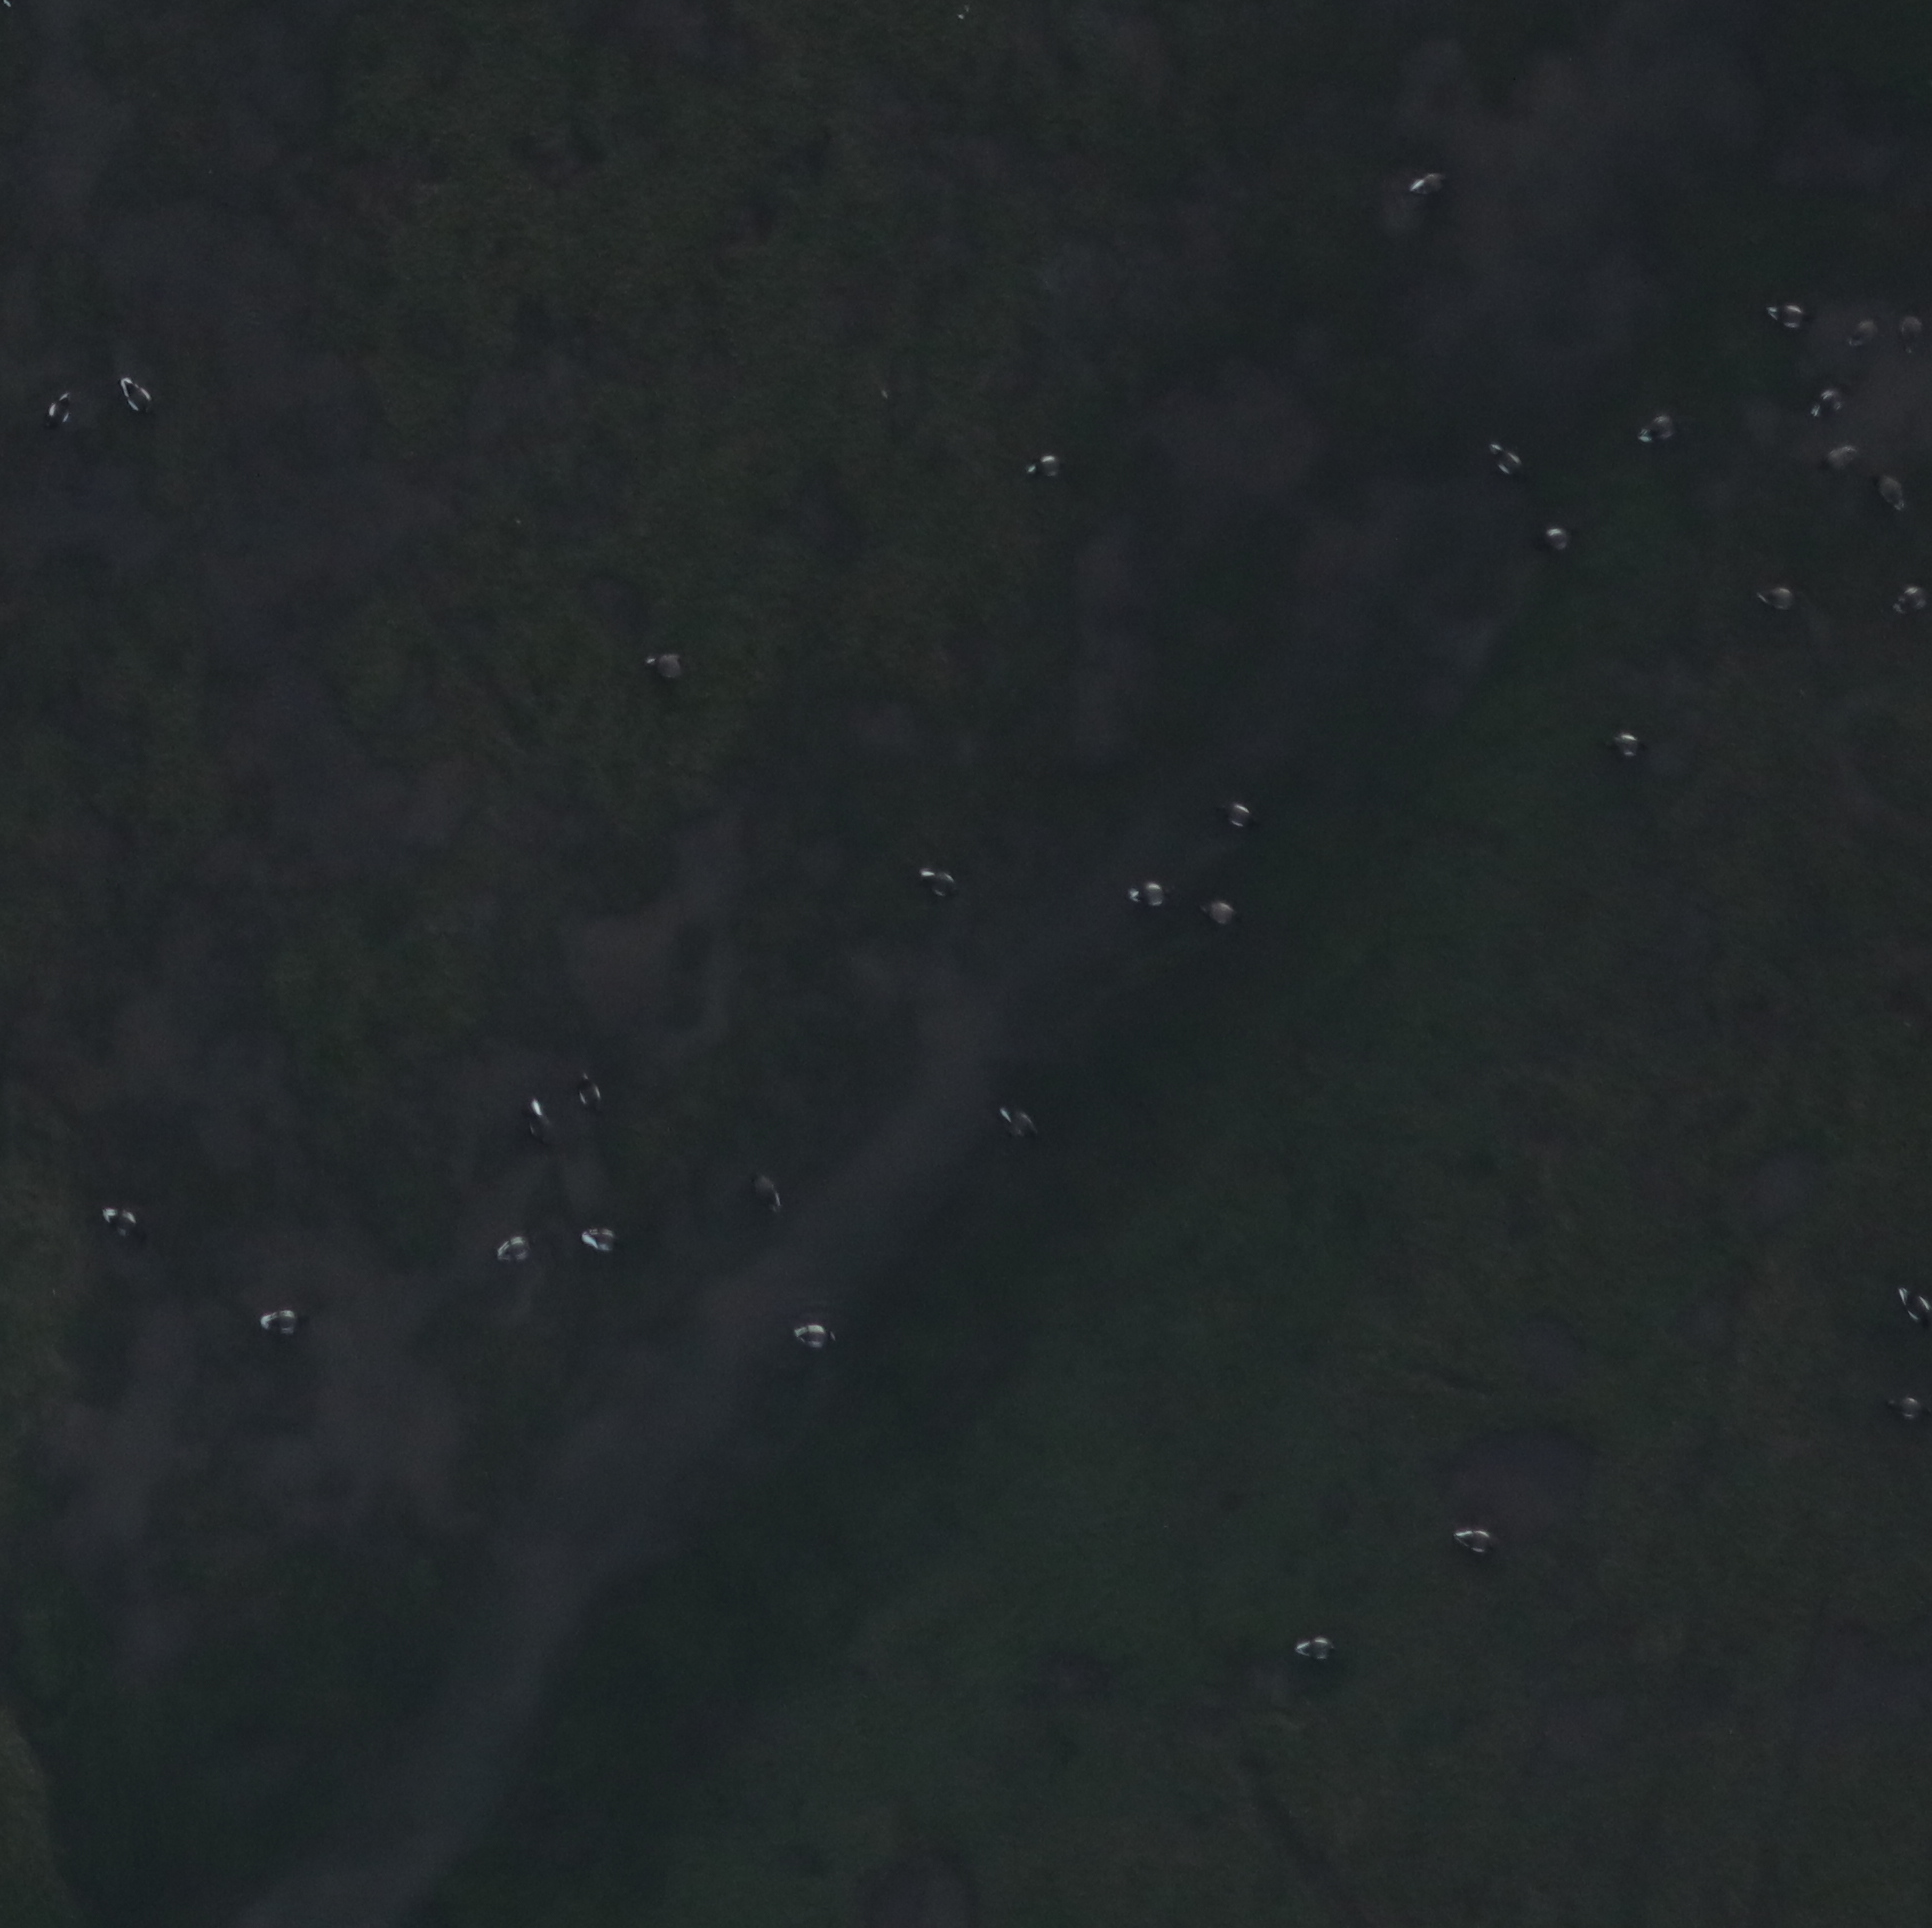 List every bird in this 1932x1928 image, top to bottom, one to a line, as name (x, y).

brant (1425, 179)
brant (1788, 316)
brant (1911, 323)
brant (1857, 339)
brant (136, 397)
brant (1824, 405)
brant (60, 411)
brant (1657, 429)
brant (1511, 460)
brant (1842, 461)
brant (1043, 462)
brant (1894, 491)
brant (1556, 542)
brant (1776, 599)
brant (1916, 604)
brant (666, 666)
brant (1627, 746)
brant (1237, 817)
brant (940, 884)
brant (1148, 894)
brant (1216, 912)
brant (595, 1100)
brant (1022, 1121)
brant (540, 1129)
brant (766, 1189)
brant (121, 1220)
brant (602, 1241)
brant (515, 1247)
brant (1915, 1307)
brant (281, 1320)
brant (814, 1336)
brant (1907, 1407)
brant (1475, 1540)
brant (1318, 1650)